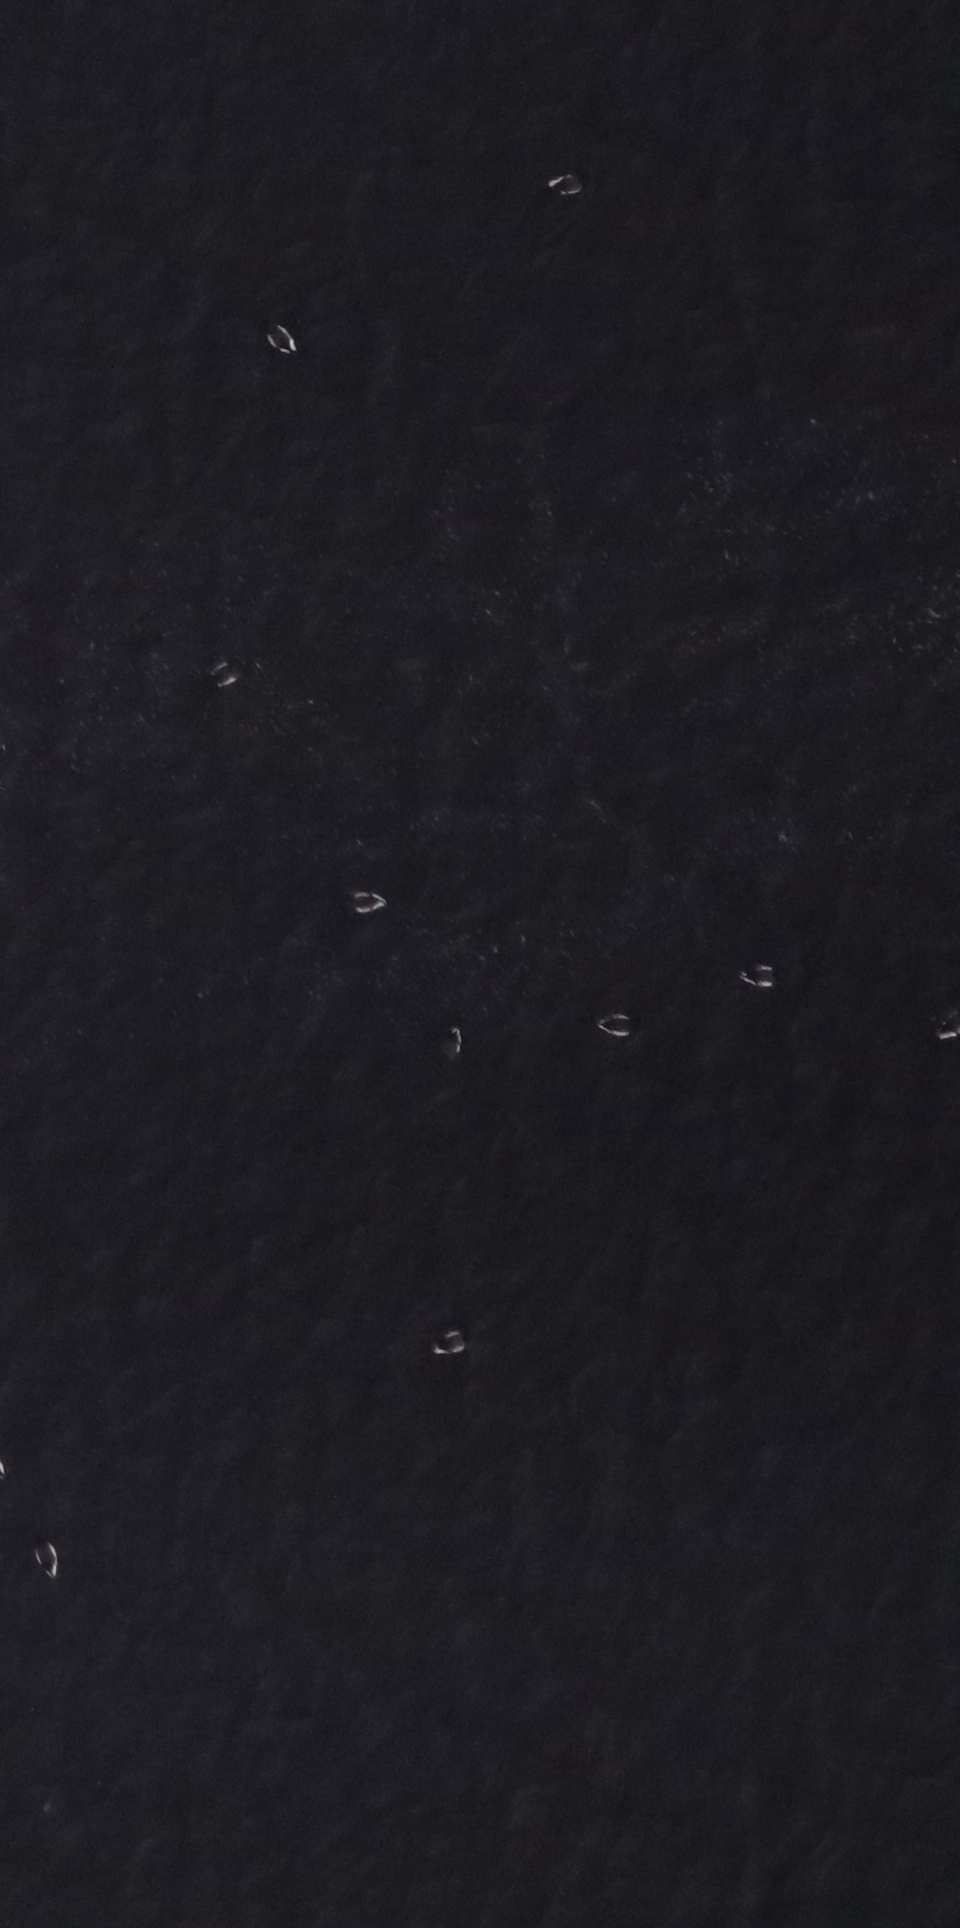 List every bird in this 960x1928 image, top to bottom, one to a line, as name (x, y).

brant (569, 185)
brant (281, 339)
brant (225, 675)
brant (365, 902)
brant (762, 977)
brant (954, 1023)
brant (618, 1026)
brant (451, 1047)
brant (452, 1343)
brant (48, 1558)